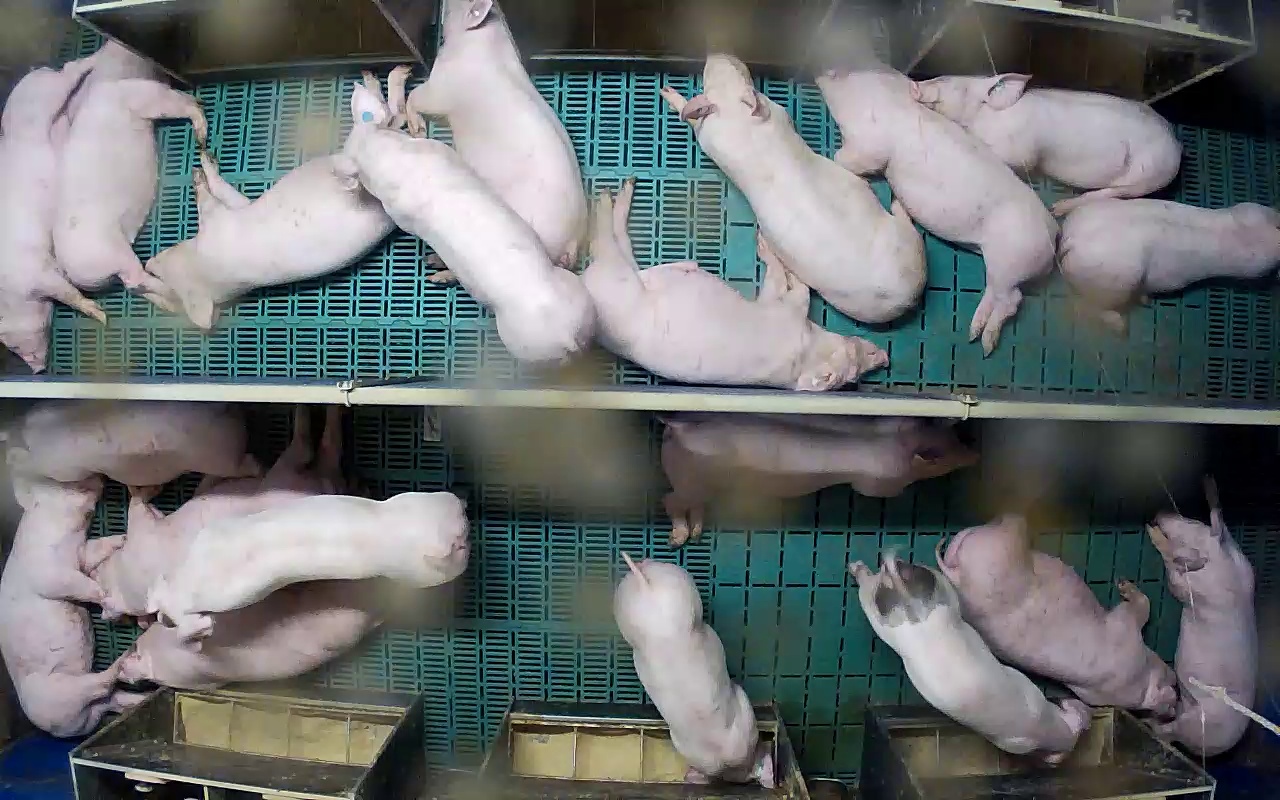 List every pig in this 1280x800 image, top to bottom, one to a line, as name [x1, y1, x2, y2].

pig [406, 0, 587, 287]
pig [660, 32, 927, 325]
pig [807, 32, 1061, 358]
pig [51, 40, 211, 314]
pig [1, 52, 109, 371]
pig [143, 64, 413, 332]
pig [912, 69, 1183, 217]
pig [327, 80, 598, 366]
pig [583, 177, 891, 392]
pig [1055, 194, 1280, 331]
pig [2, 399, 264, 488]
pig [88, 403, 346, 632]
pig [653, 413, 982, 546]
pig [2, 474, 150, 738]
pig [1137, 475, 1258, 759]
pig [147, 486, 473, 650]
pig [935, 510, 1179, 720]
pig [847, 548, 1097, 769]
pig [611, 550, 776, 790]
pig [117, 580, 396, 693]